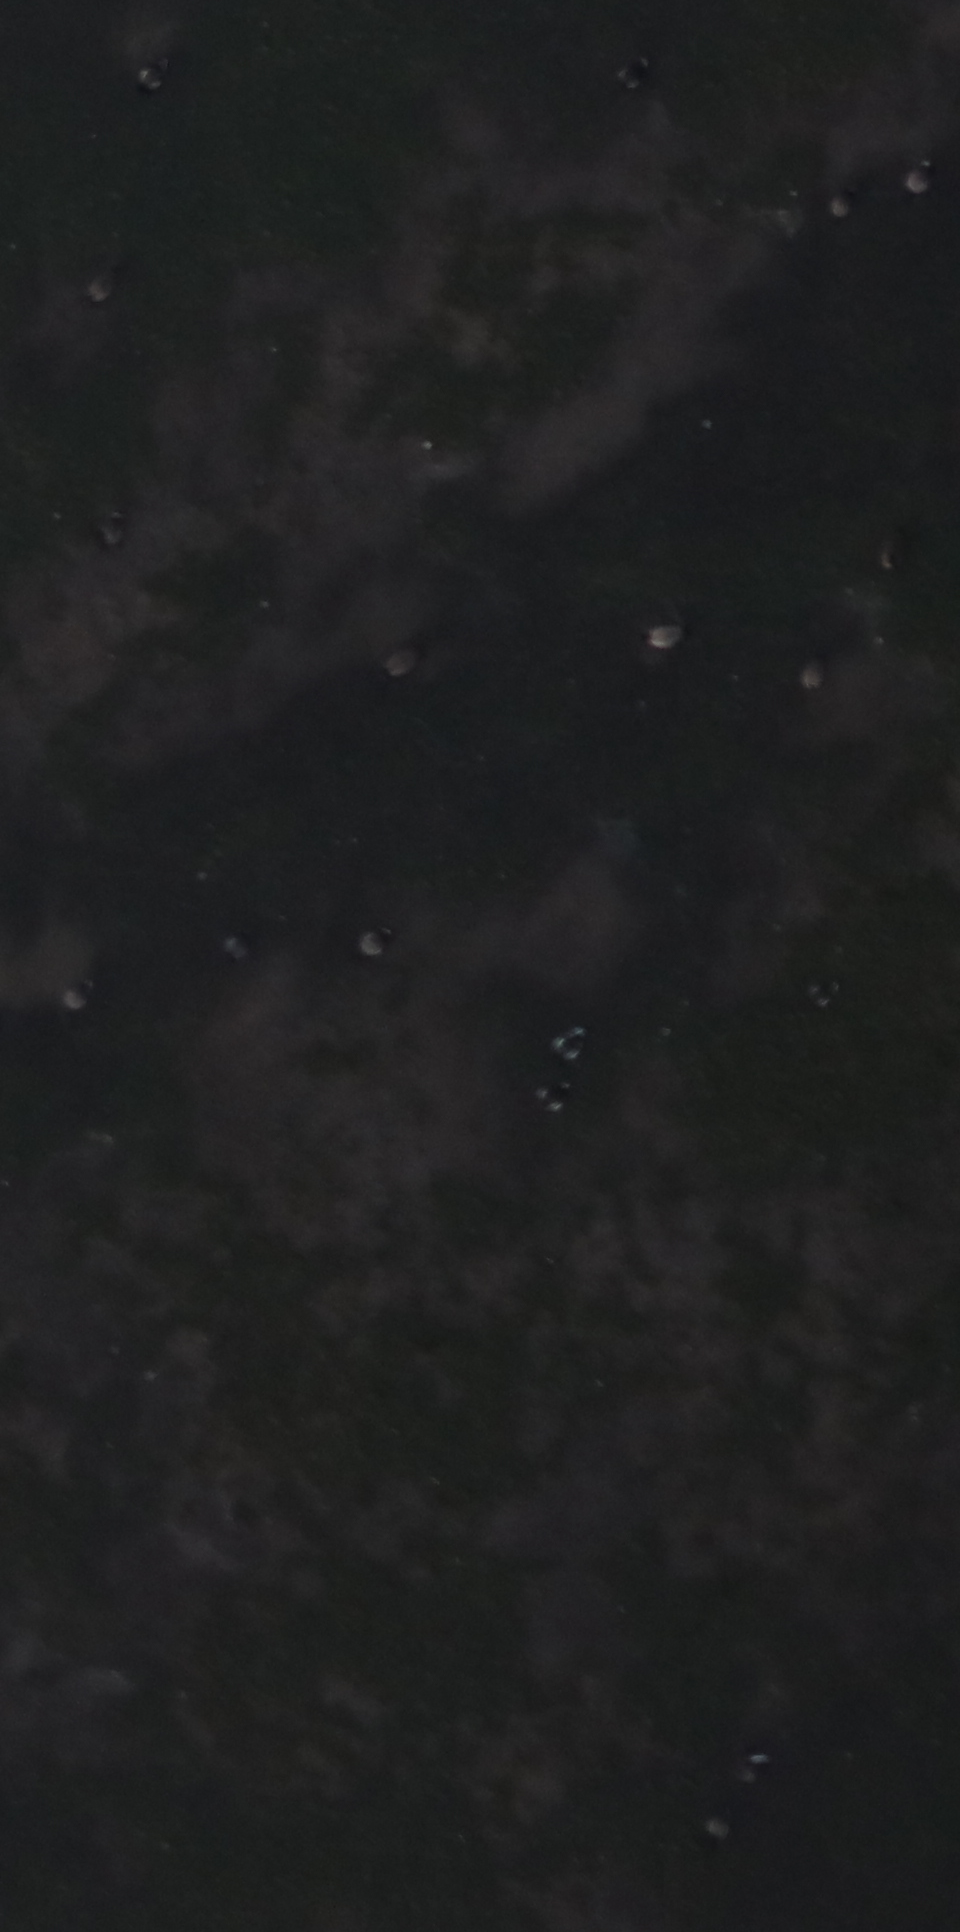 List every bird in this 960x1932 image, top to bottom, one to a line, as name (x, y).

brant (636, 71)
brant (153, 73)
Canada goose (915, 181)
Canada goose (100, 282)
Canada goose (665, 637)
Canada goose (407, 667)
brant (231, 948)
brant (377, 952)
brant (823, 991)
brant (80, 1000)
brant (575, 1043)
brant (556, 1100)
brant (751, 1768)
brant (715, 1831)